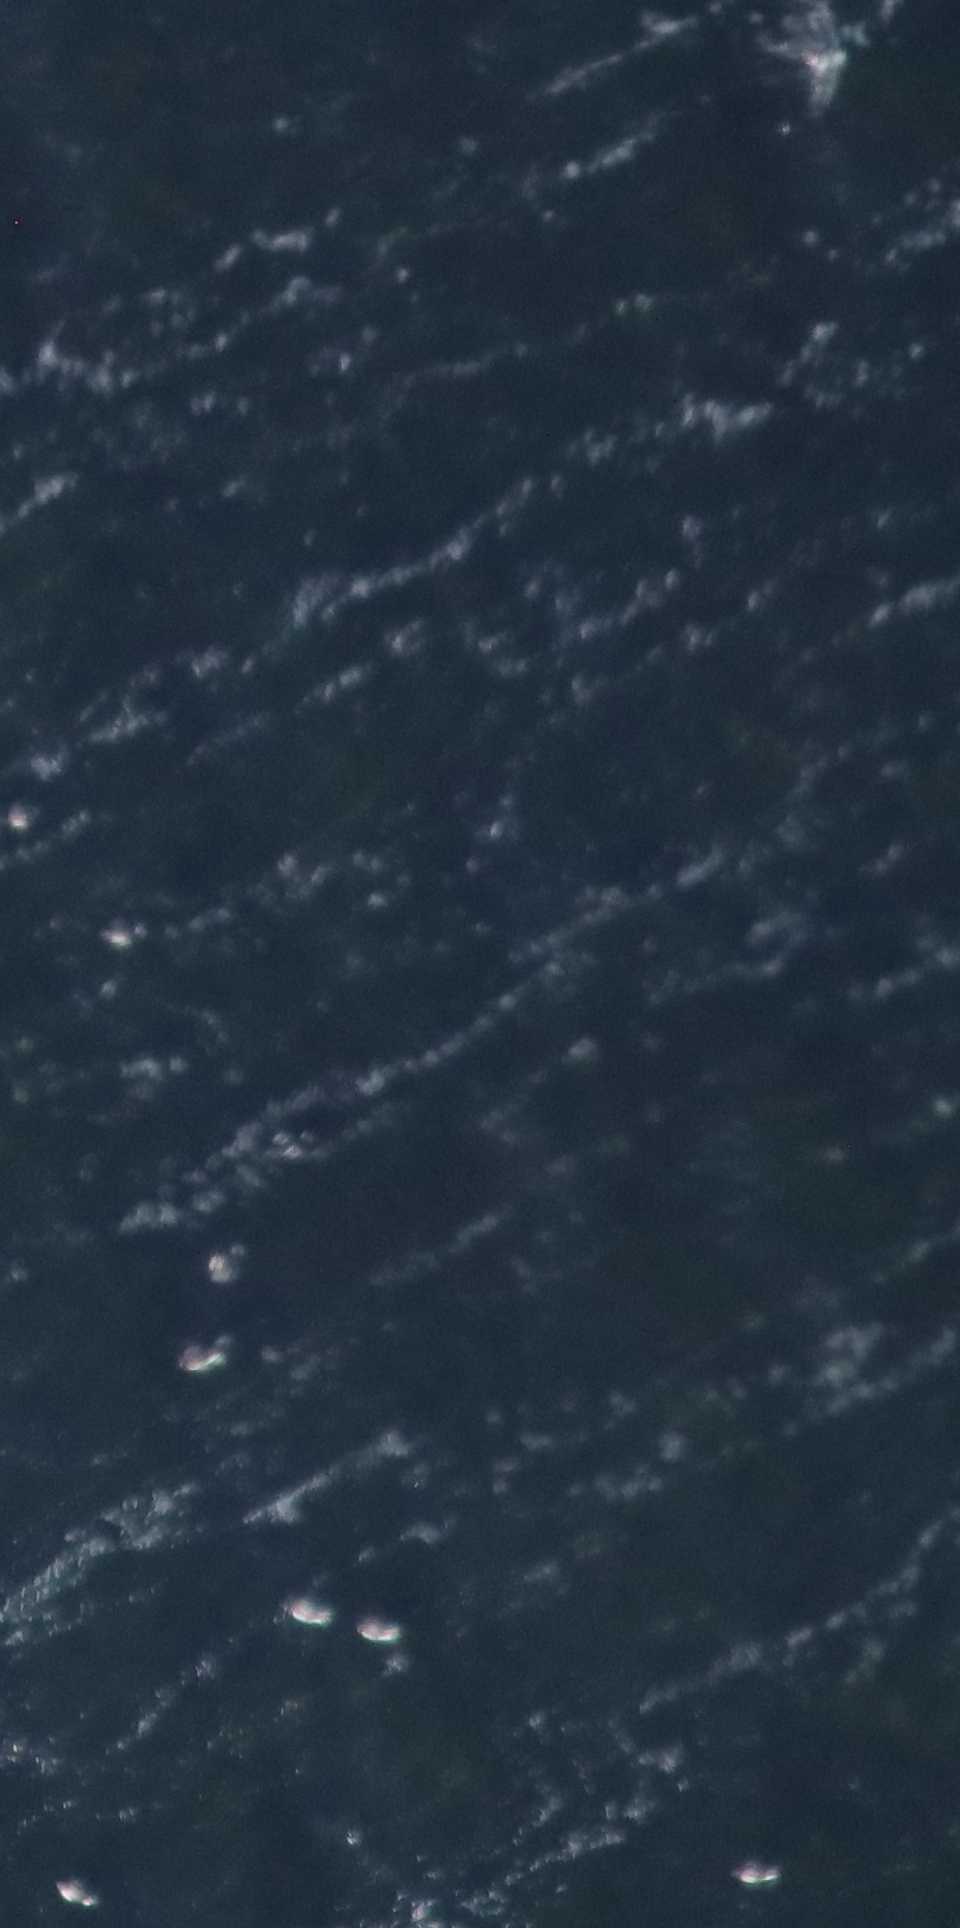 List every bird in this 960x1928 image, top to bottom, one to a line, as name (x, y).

brant (824, 57)
brant (20, 816)
brant (125, 931)
brant (286, 1143)
brant (223, 1265)
brant (199, 1353)
other bird (305, 1611)
other bird (379, 1634)
brant (756, 1871)
brant (73, 1892)